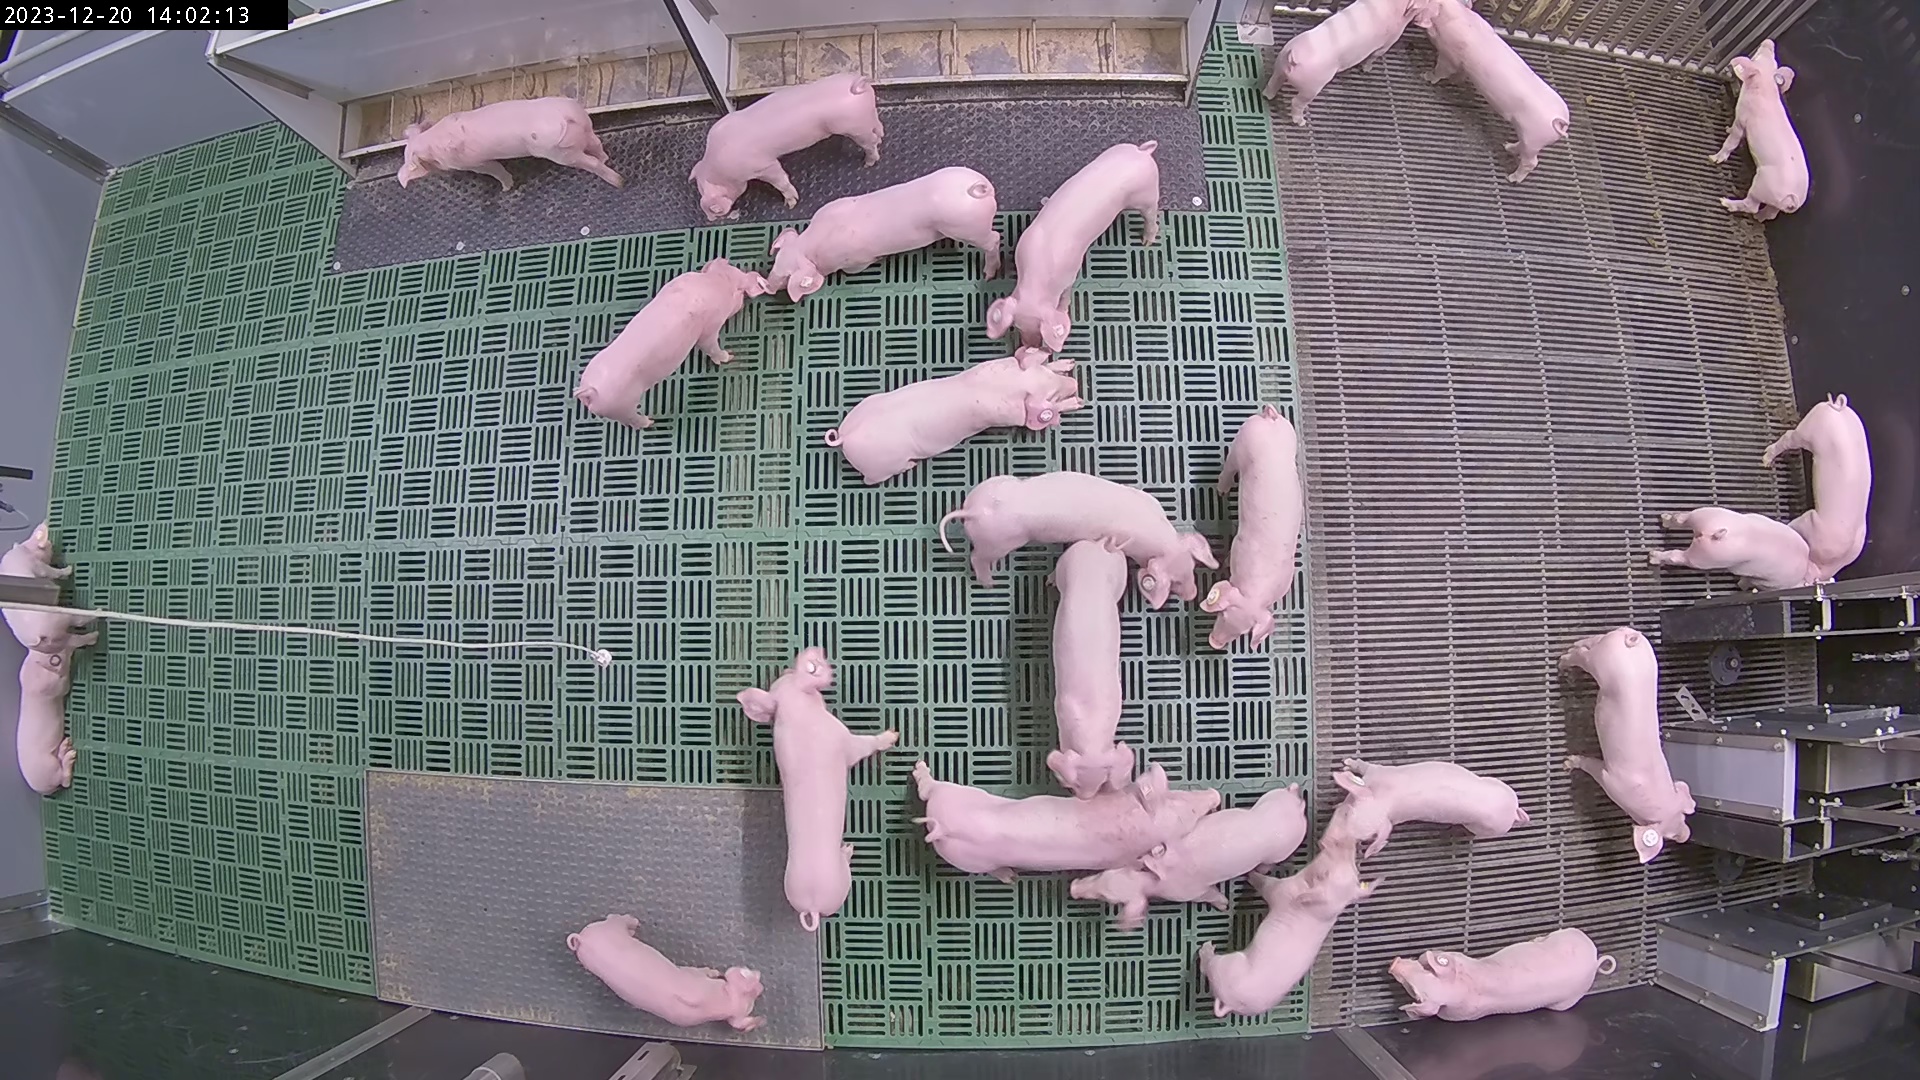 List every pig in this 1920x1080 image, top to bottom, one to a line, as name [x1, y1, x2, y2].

pig [1262, 2, 1428, 124]
pig [1412, 2, 1574, 184]
pig [1711, 40, 1809, 223]
pig [689, 70, 887, 224]
pig [394, 96, 622, 191]
pig [986, 138, 1161, 354]
pig [766, 166, 998, 305]
pig [571, 256, 771, 430]
pig [821, 345, 1085, 487]
pig [1763, 391, 1875, 580]
pig [1199, 403, 1303, 651]
pig [936, 469, 1222, 609]
pig [1645, 506, 1822, 593]
pig [1, 519, 101, 655]
pig [1046, 533, 1135, 801]
pig [1559, 625, 1695, 863]
pig [15, 645, 75, 798]
pig [736, 645, 899, 934]
pig [1315, 757, 1536, 861]
pig [909, 762, 1220, 885]
pig [1069, 781, 1309, 937]
pig [1196, 833, 1384, 1020]
pig [563, 913, 766, 1033]
pig [1386, 927, 1614, 1023]